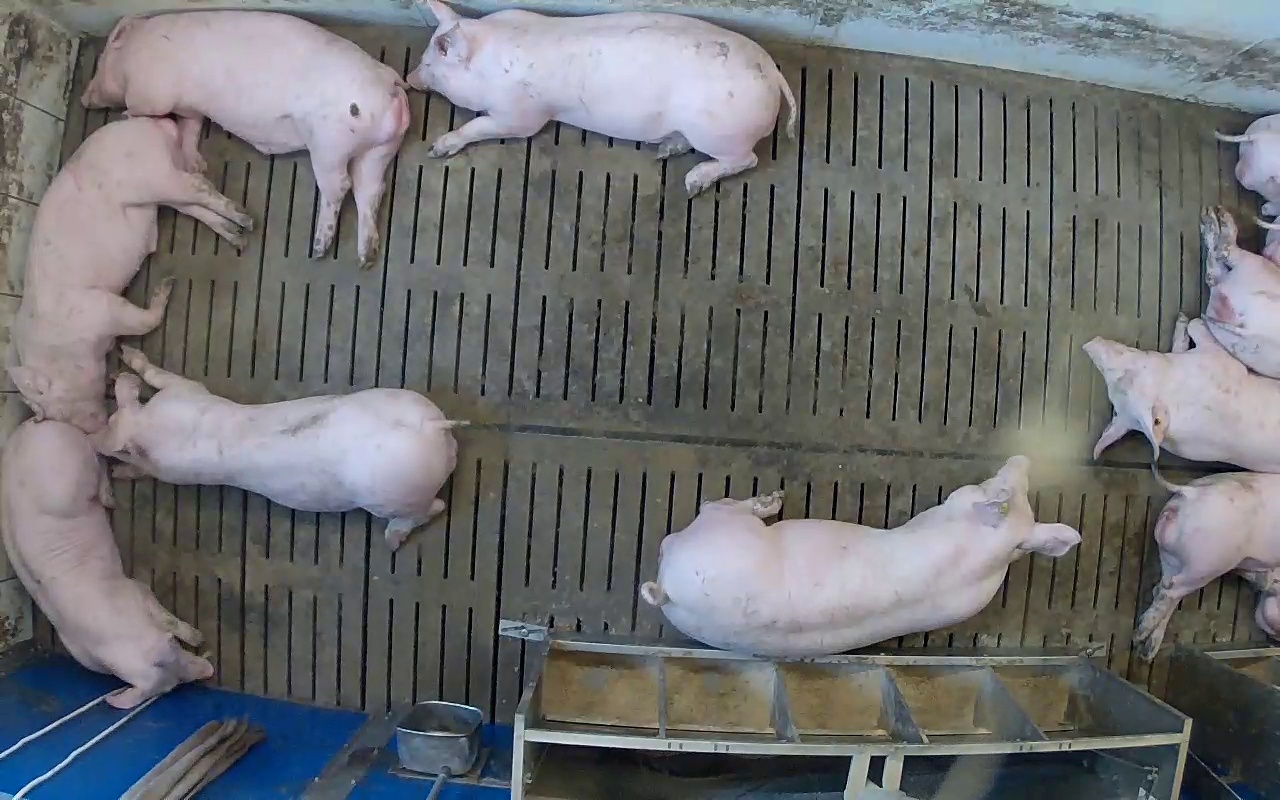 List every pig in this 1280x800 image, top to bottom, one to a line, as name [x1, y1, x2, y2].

pig [407, 1, 799, 198]
pig [81, 10, 410, 271]
pig [1212, 112, 1278, 201]
pig [10, 117, 253, 430]
pig [1198, 204, 1279, 379]
pig [1082, 313, 1279, 475]
pig [93, 345, 471, 552]
pig [2, 418, 217, 708]
pig [639, 456, 1080, 659]
pig [1132, 462, 1279, 664]